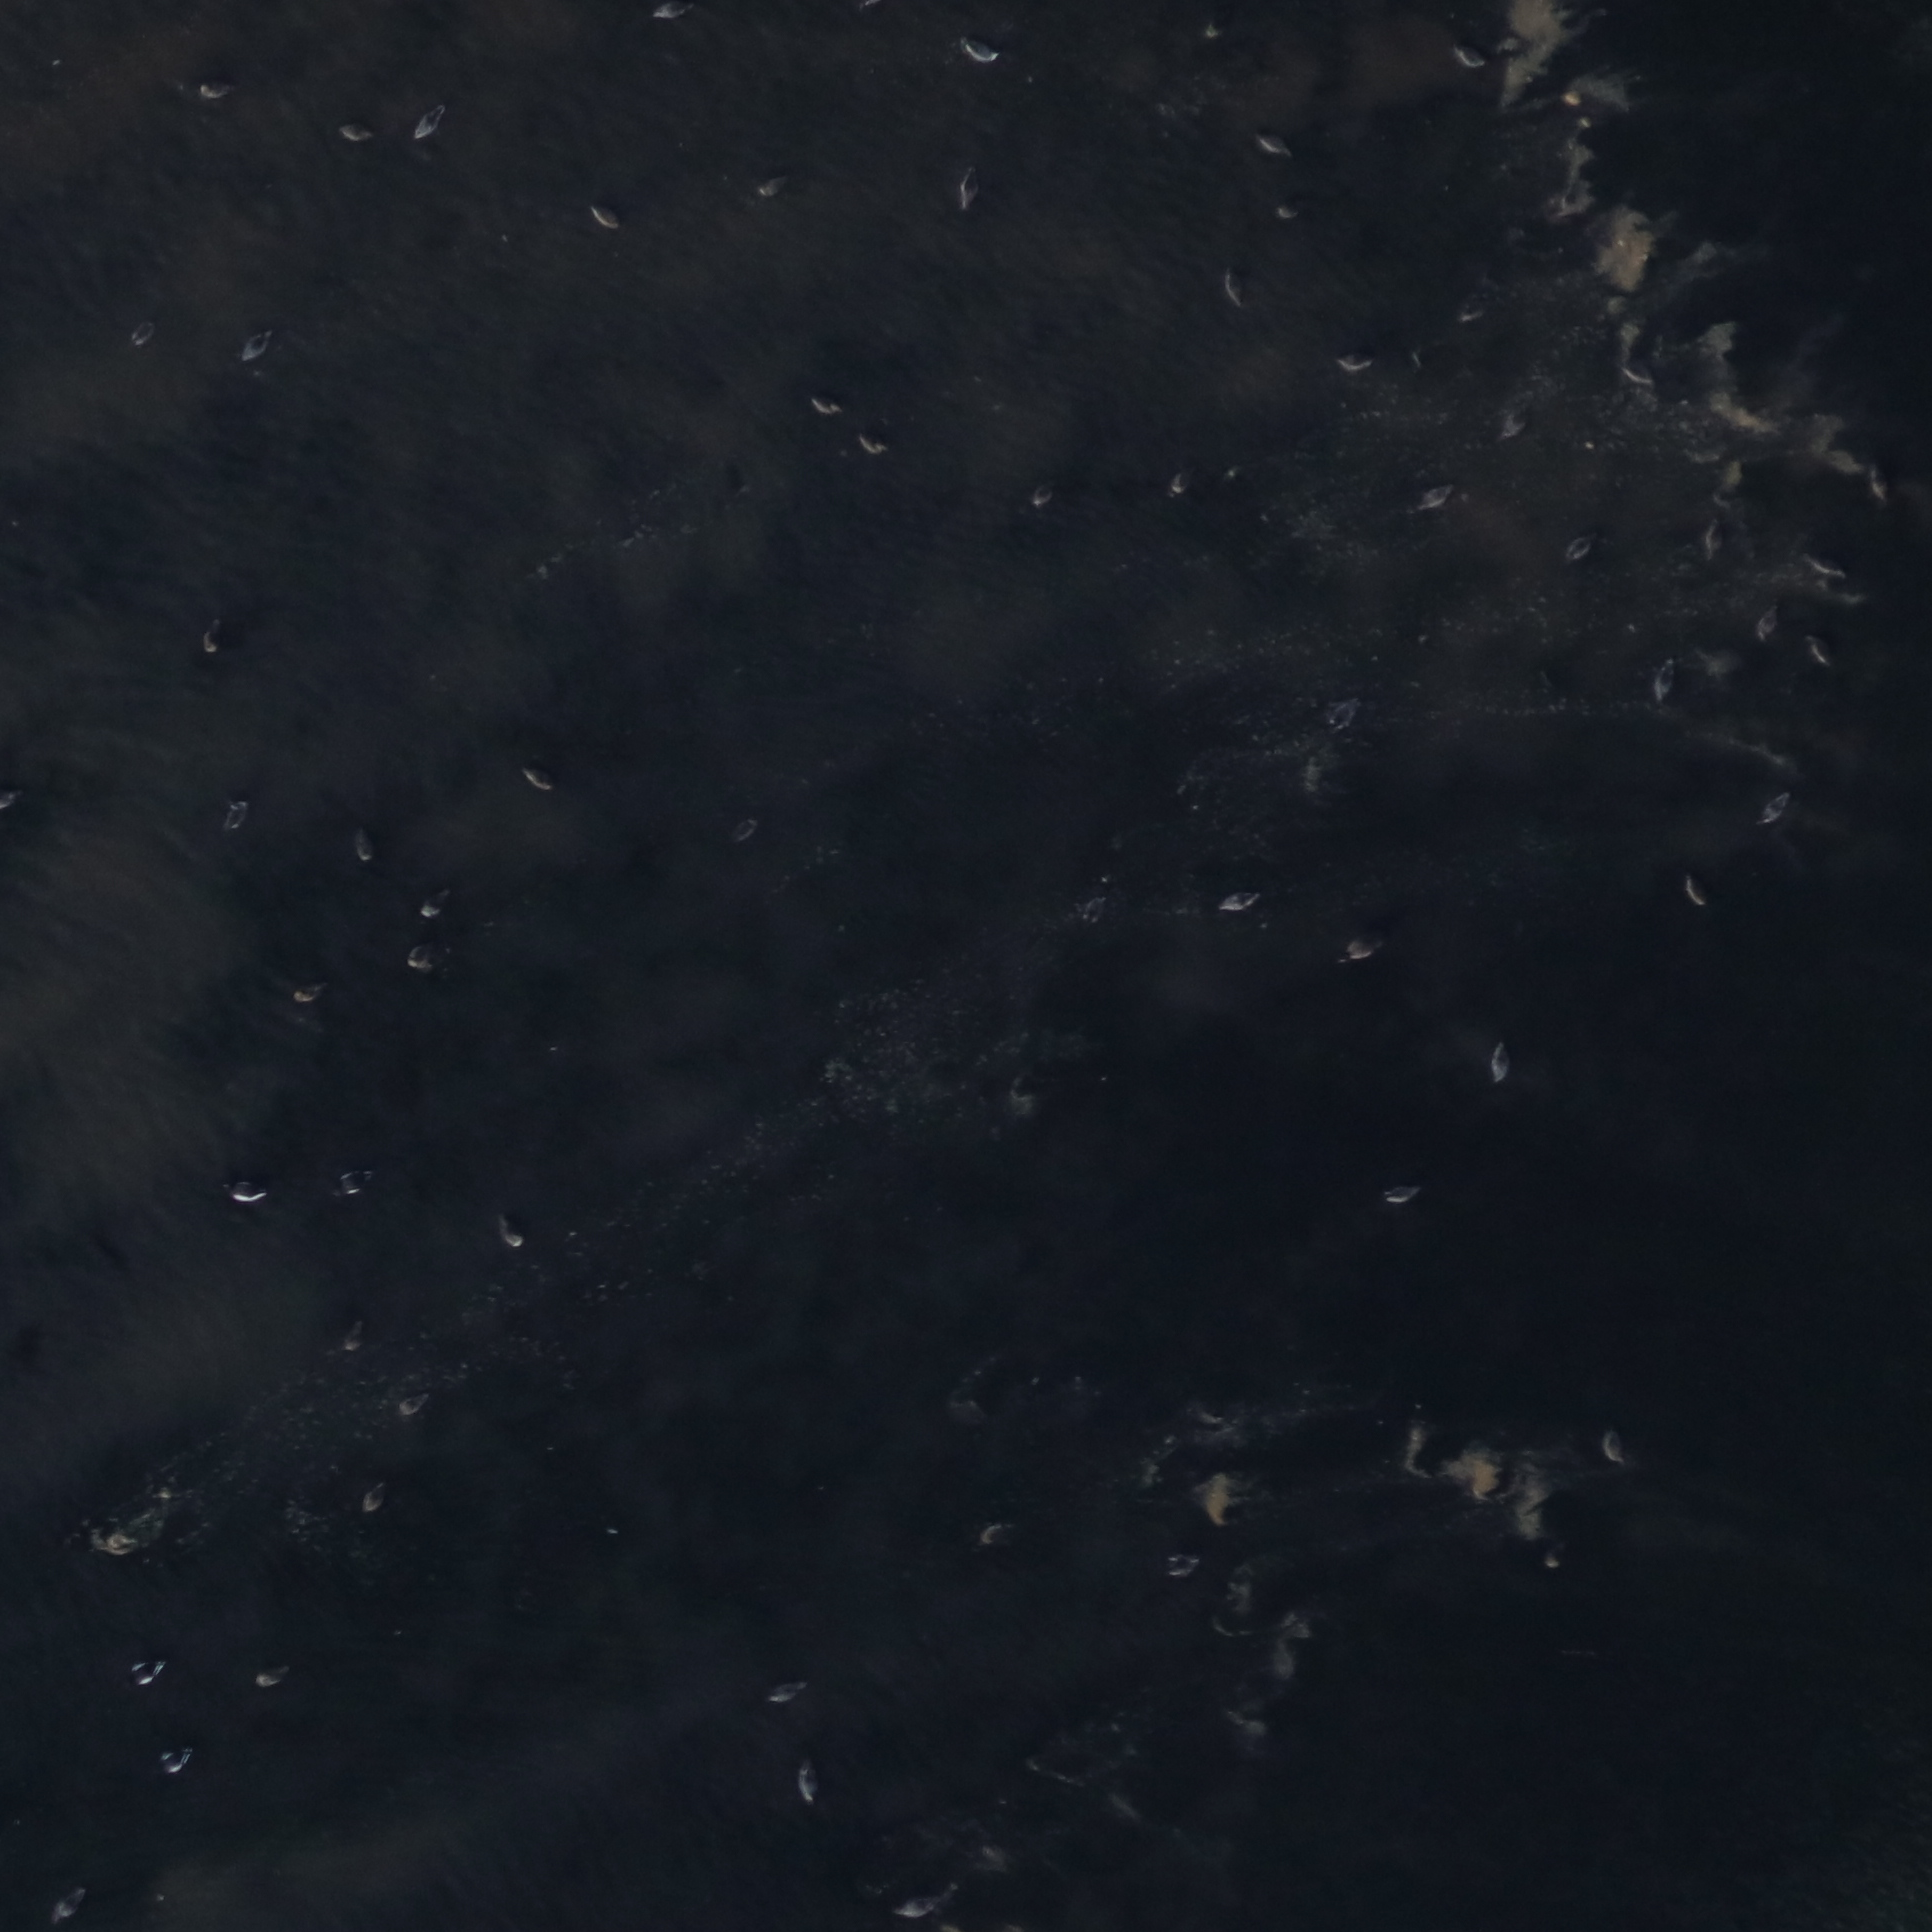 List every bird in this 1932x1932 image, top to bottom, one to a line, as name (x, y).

other bird (974, 44)
other bird (1473, 60)
other bird (216, 92)
other bird (362, 123)
other bird (423, 124)
other bird (1274, 148)
other bird (772, 187)
other bird (969, 187)
other bird (1291, 212)
other bird (600, 219)
other bird (1235, 290)
other bird (146, 335)
other bird (258, 342)
other bird (1355, 358)
other bird (824, 400)
other bird (1518, 427)
other bird (872, 443)
other bird (1875, 476)
other bird (1183, 480)
other bird (1043, 492)
other bird (1439, 496)
other bird (1711, 537)
other bird (1582, 545)
other bird (1828, 561)
other bird (1769, 621)
other bird (207, 642)
other bird (1826, 648)
other bird (1663, 679)
other bird (1345, 719)
other bird (545, 773)
other bird (239, 811)
other bird (1776, 815)
other bird (365, 852)
other bird (1240, 891)
other bird (1691, 894)
other bird (432, 904)
Canada goose (1360, 948)
other bird (427, 960)
other bird (308, 996)
other bird (1499, 1065)
brant (358, 1182)
other bird (1397, 1189)
brant (244, 1196)
other bird (512, 1232)
other bird (357, 1333)
other bird (409, 1406)
other bird (379, 1495)
other bird (993, 1533)
brant (1178, 1565)
brant (143, 1676)
other bird (268, 1681)
other bird (783, 1691)
brant (184, 1764)
other bird (806, 1783)
other bird (69, 1906)
other bird (911, 1913)